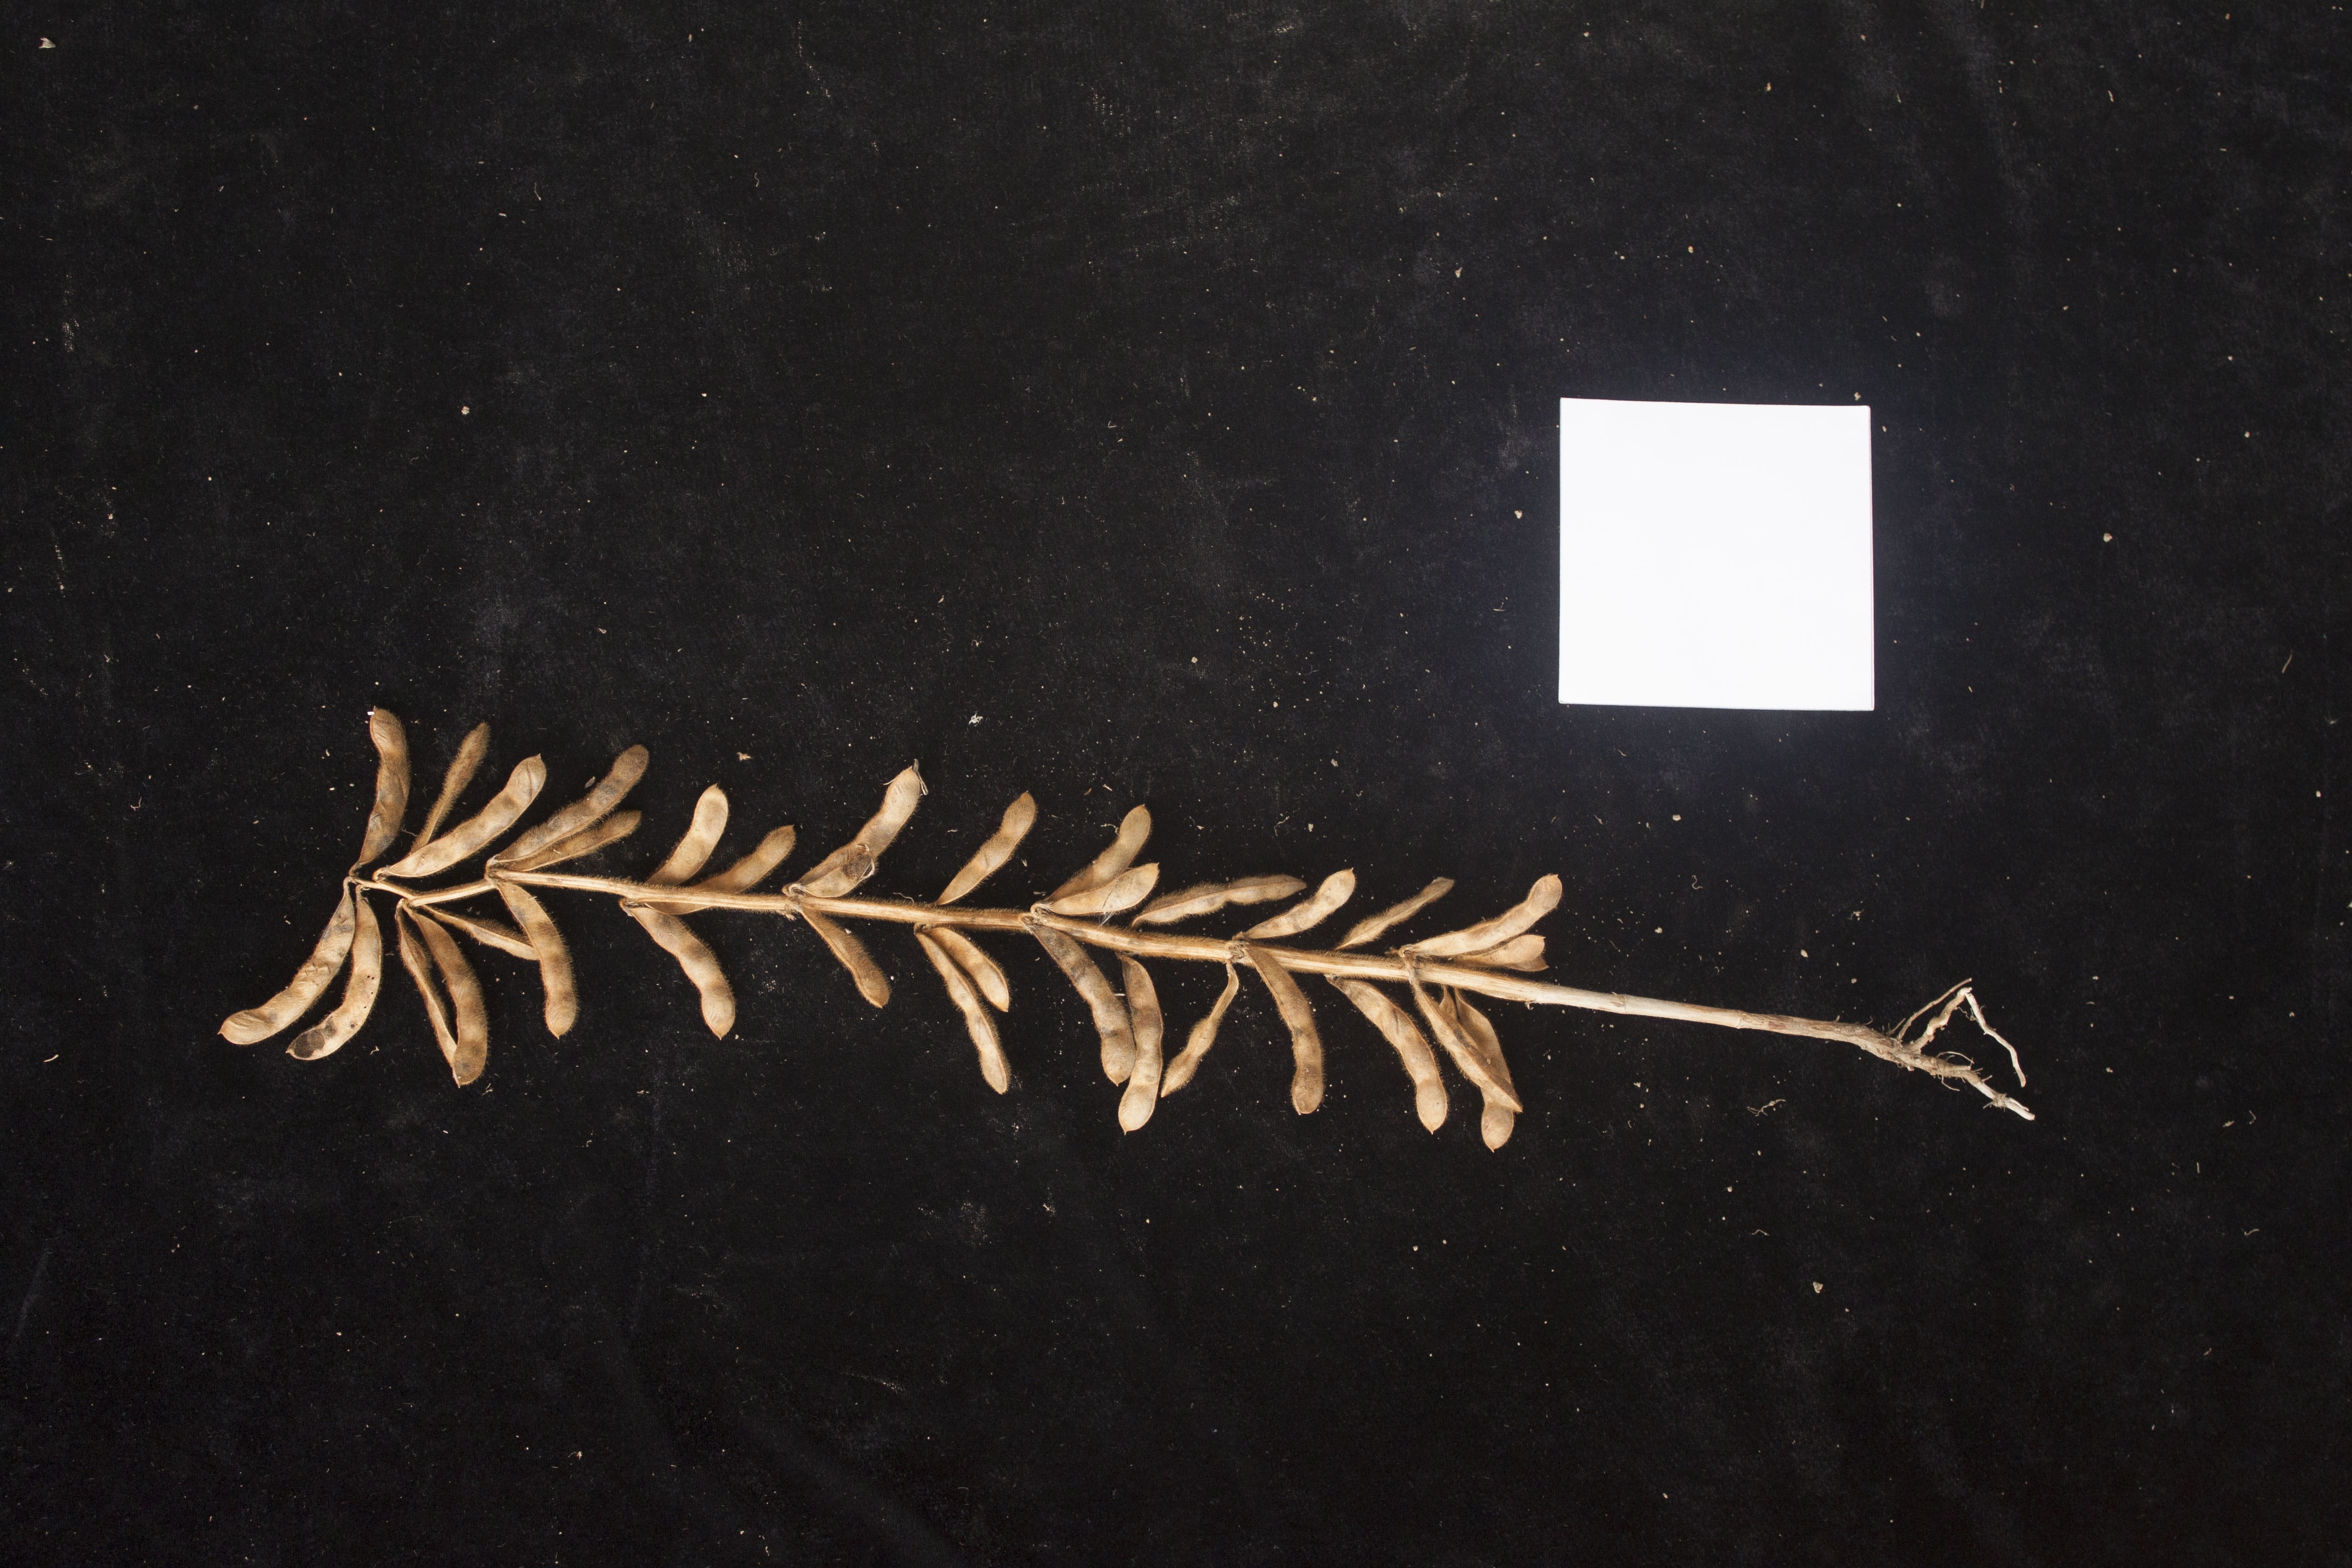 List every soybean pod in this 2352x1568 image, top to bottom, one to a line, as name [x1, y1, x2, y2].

soybean pod [349, 709, 411, 873]
soybean pod [406, 723, 490, 858]
soybean pod [486, 744, 649, 865]
soybean pod [374, 757, 548, 880]
soybean pod [798, 766, 920, 882]
soybean pod [646, 783, 729, 885]
soybean pod [933, 789, 1036, 909]
soybean pod [1045, 803, 1152, 900]
soybean pod [493, 810, 641, 872]
soybean pod [694, 826, 796, 893]
soybean pod [792, 860, 877, 899]
soybean pod [1035, 863, 1159, 917]
soybean pod [1235, 867, 1357, 940]
soybean pod [1131, 875, 1309, 926]
soybean pod [1400, 875, 1563, 958]
soybean pod [1332, 878, 1454, 952]
soybean pod [488, 881, 579, 1040]
soybean pod [217, 882, 357, 1048]
soybean pod [285, 888, 383, 1062]
soybean pod [786, 898, 891, 1008]
soybean pod [402, 903, 488, 1088]
soybean pod [421, 905, 538, 962]
soybean pod [624, 907, 735, 1041]
soybean pod [395, 910, 455, 1071]
soybean pod [1029, 923, 1136, 1086]
soybean pod [928, 926, 1011, 1015]
soybean pod [916, 933, 1012, 1096]
soybean pod [1449, 935, 1544, 969]
soybean pod [1246, 950, 1323, 1117]
soybean pod [1117, 954, 1163, 1133]
soybean pod [1159, 963, 1240, 1098]
soybean pod [1403, 964, 1522, 1113]
soybean pod [1328, 980, 1448, 1134]
soybean pod [1454, 991, 1515, 1154]